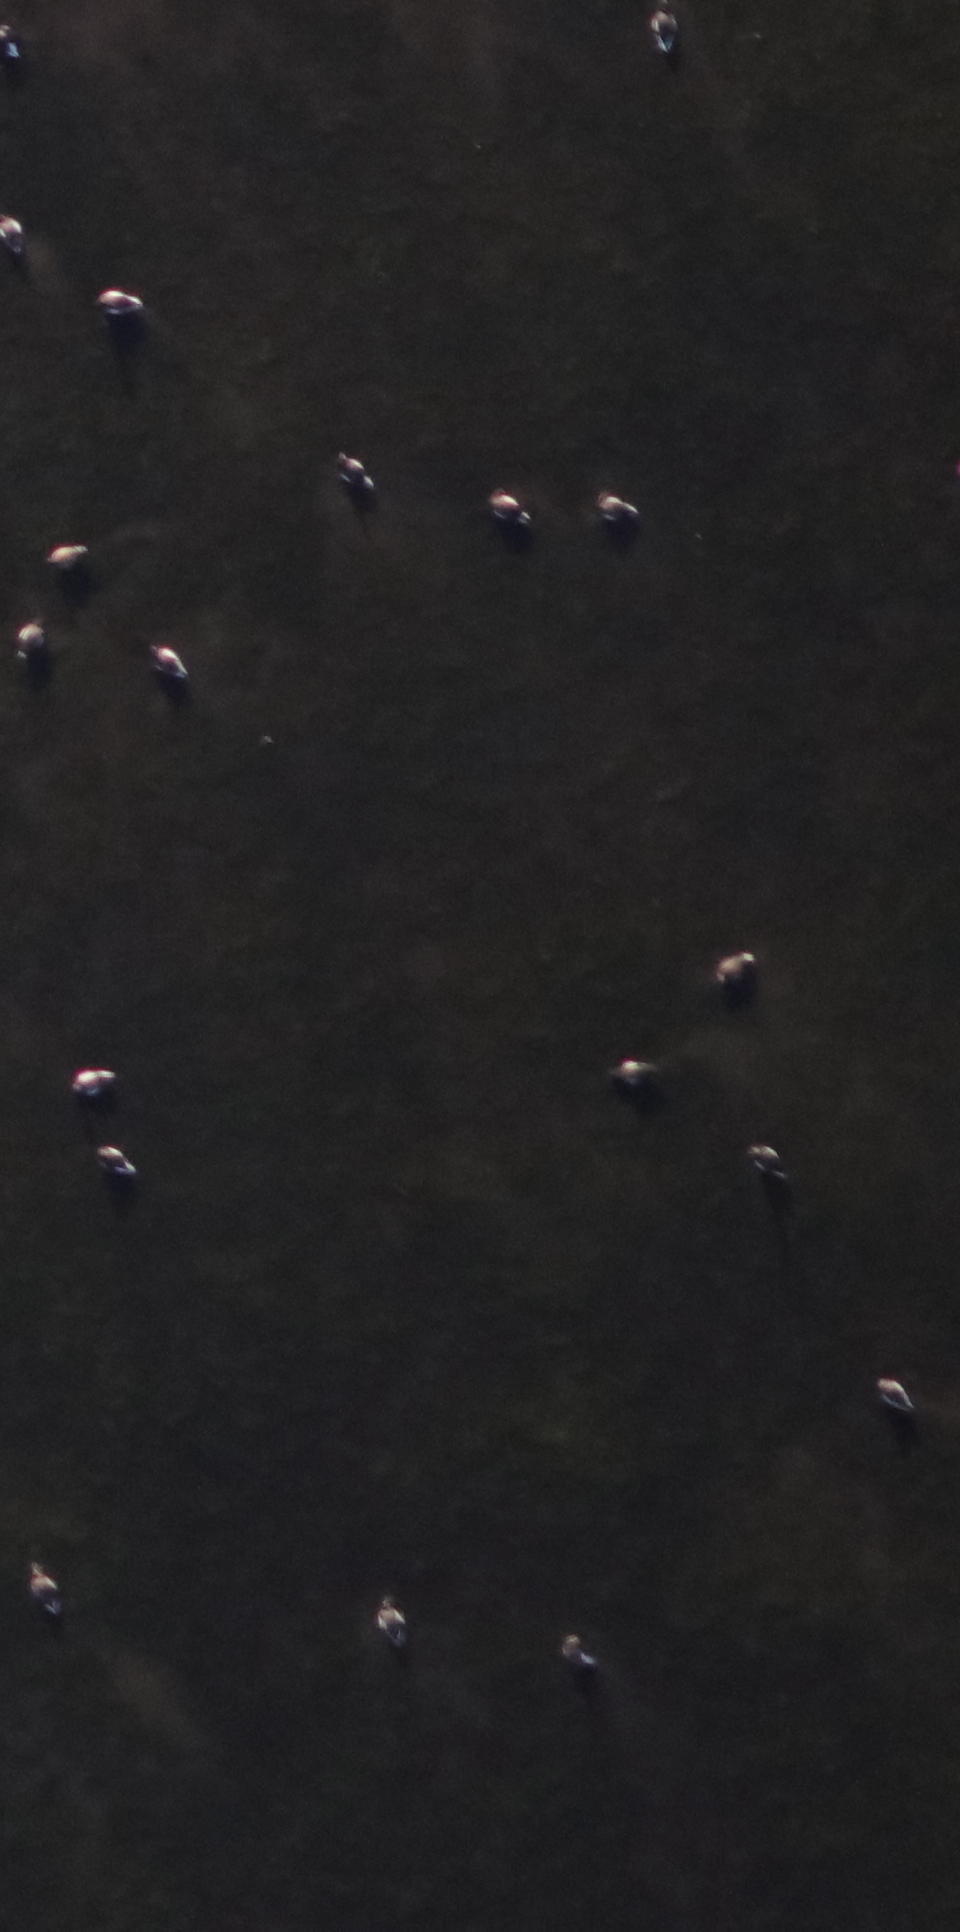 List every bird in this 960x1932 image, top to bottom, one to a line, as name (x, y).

brant (666, 26)
brant (3, 39)
brant (8, 231)
brant (118, 301)
brant (354, 472)
brant (614, 507)
brant (505, 508)
brant (62, 554)
brant (30, 636)
brant (168, 661)
brant (735, 968)
brant (637, 1064)
brant (93, 1084)
brant (115, 1160)
brant (768, 1161)
brant (892, 1395)
brant (42, 1590)
brant (390, 1622)
brant (579, 1646)